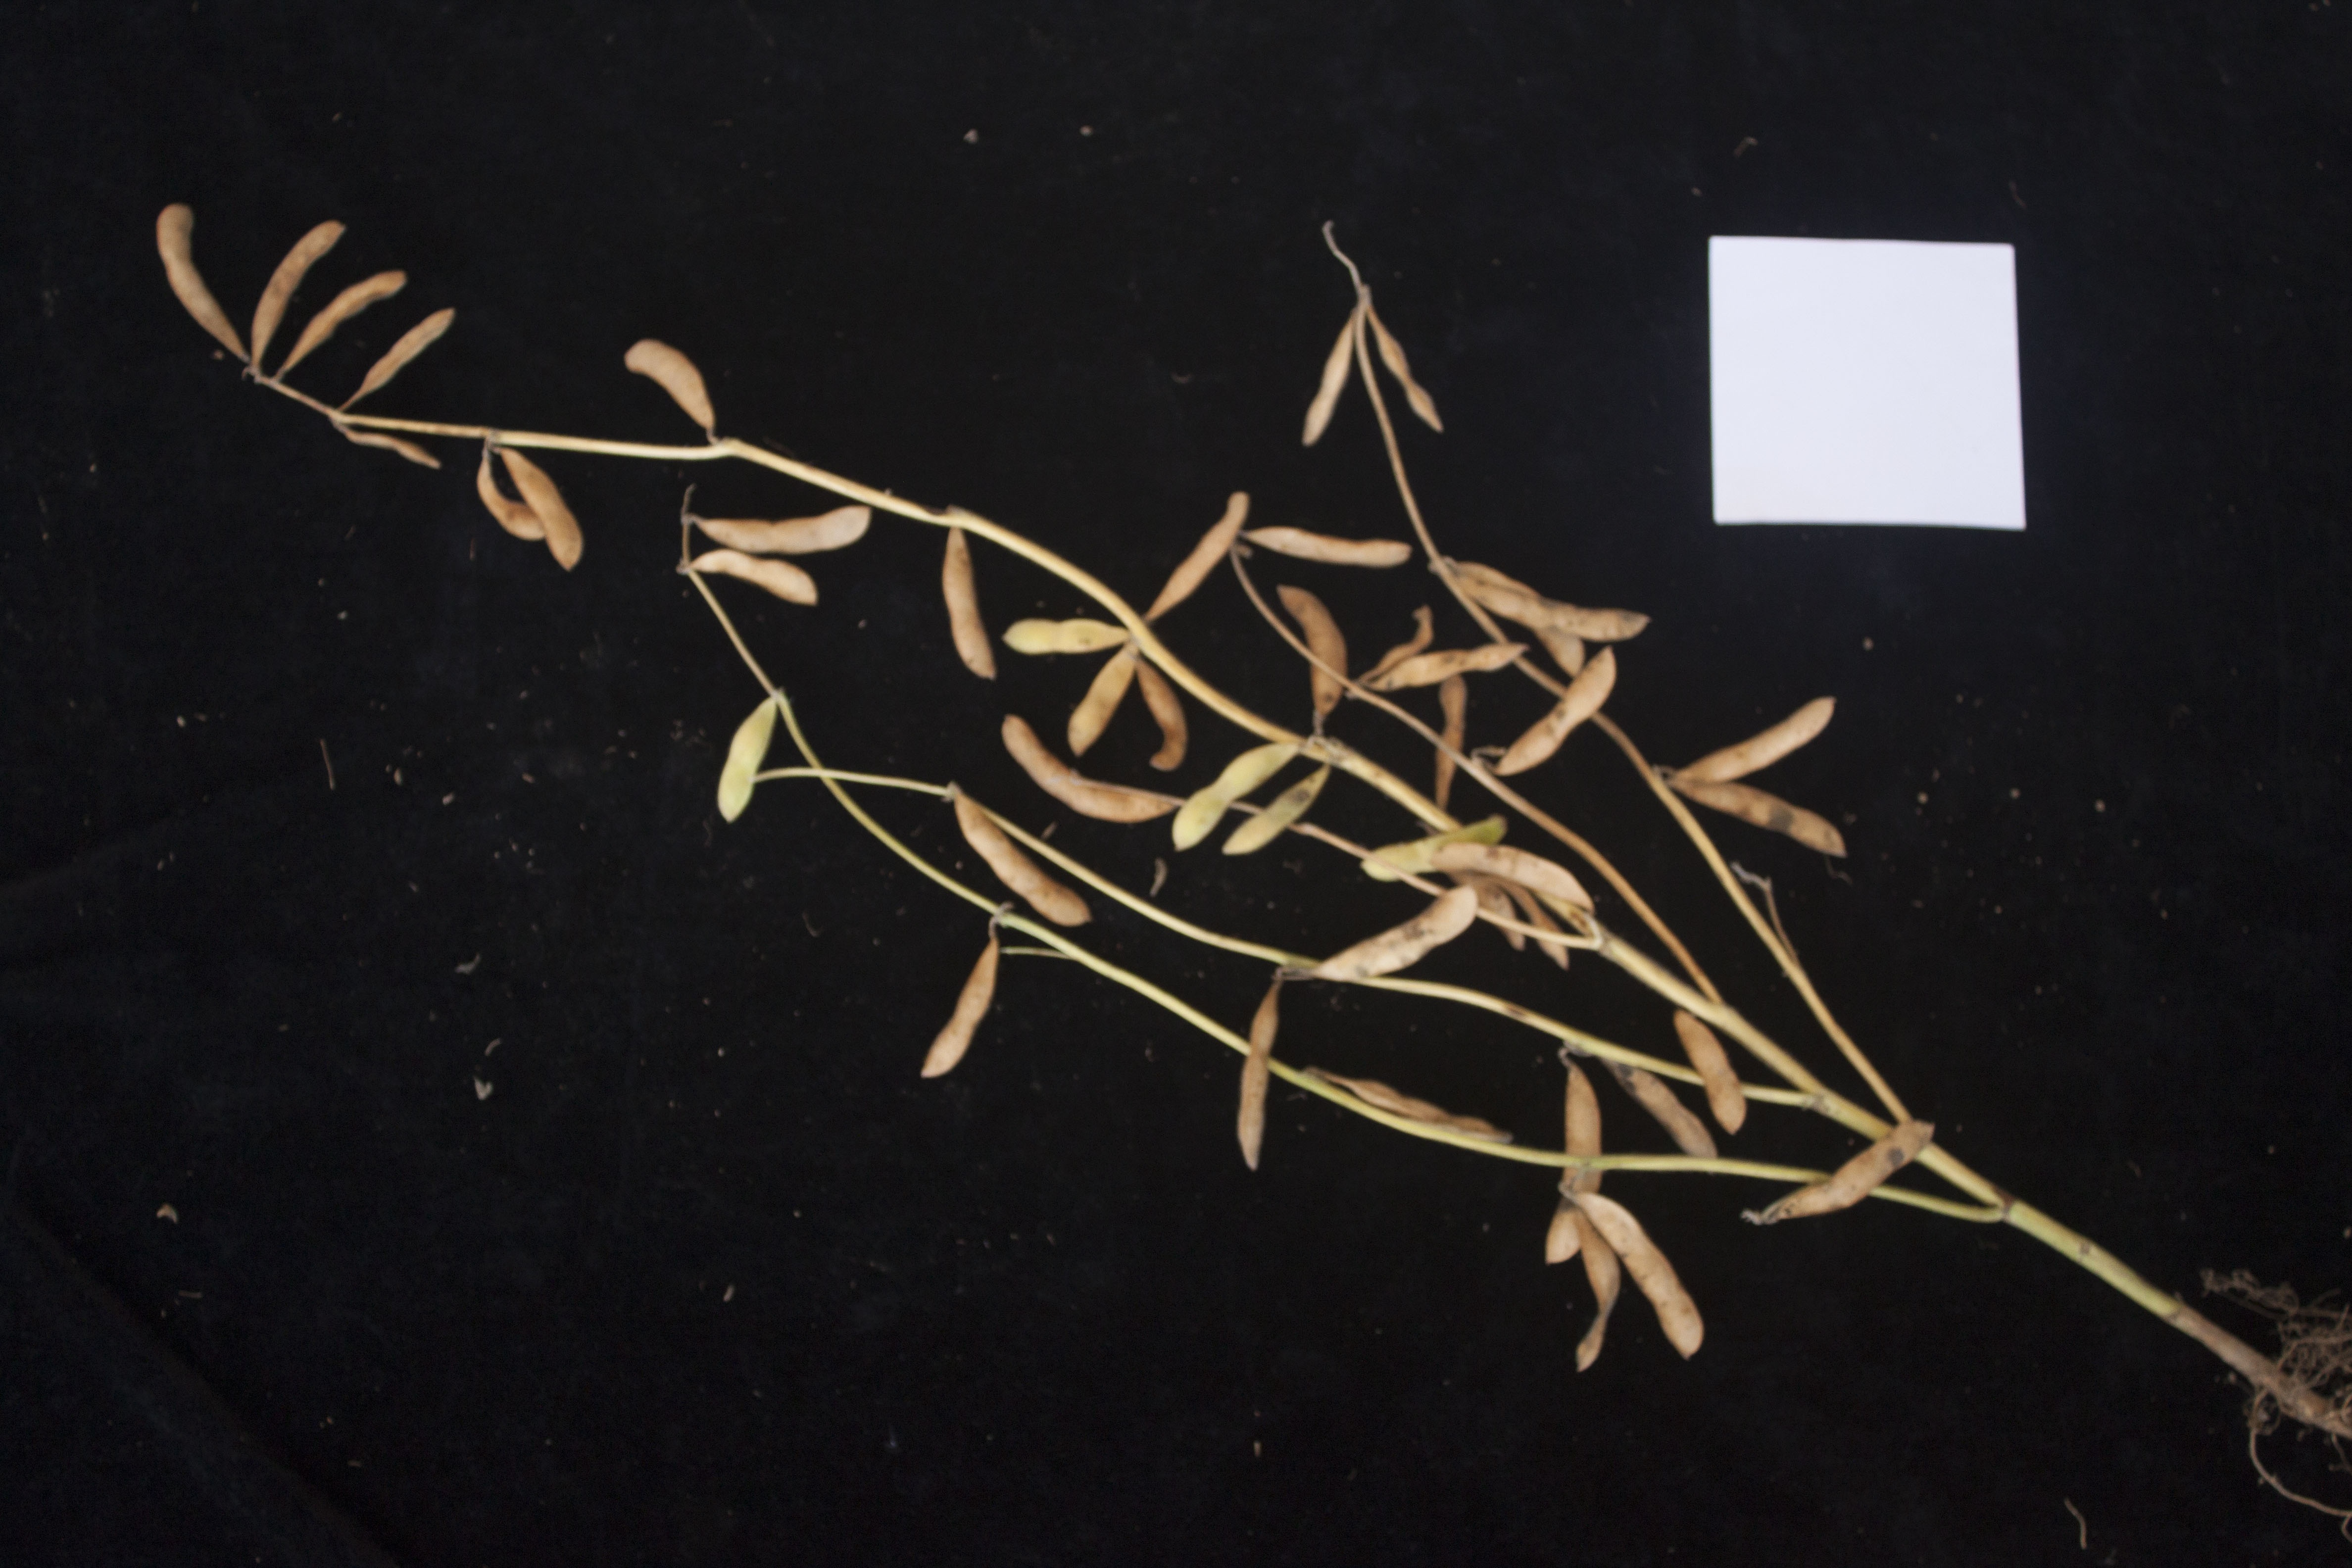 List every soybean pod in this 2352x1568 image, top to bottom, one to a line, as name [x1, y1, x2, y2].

soybean pod [157, 208, 245, 359]
soybean pod [252, 224, 344, 374]
soybean pod [281, 272, 406, 379]
soybean pod [1302, 293, 1367, 451]
soybean pod [1366, 295, 1440, 433]
soybean pod [335, 311, 451, 413]
soybean pod [626, 342, 712, 431]
soybean pod [334, 419, 440, 469]
soybean pod [474, 442, 566, 541]
soybean pod [496, 450, 583, 574]
soybean pod [1146, 494, 1247, 625]
soybean pod [689, 507, 871, 554]
soybean pod [944, 519, 993, 679]
soybean pod [1242, 528, 1411, 569]
soybean pod [679, 550, 816, 606]
soybean pod [1435, 567, 1650, 642]
soybean pod [1454, 567, 1582, 681]
soybean pod [1277, 586, 1346, 730]
soybean pod [1361, 609, 1432, 685]
soybean pod [1001, 620, 1133, 654]
soybean pod [1069, 638, 1139, 760]
soybean pod [1366, 646, 1530, 694]
soybean pod [1491, 648, 1614, 776]
soybean pod [1134, 658, 1185, 771]
soybean pod [1435, 663, 1467, 814]
soybean pod [718, 695, 778, 823]
soybean pod [1669, 701, 1833, 790]
soybean pod [1002, 717, 1178, 823]
soybean pod [1172, 742, 1306, 852]
soybean pod [1220, 767, 1330, 854]
soybean pod [1666, 781, 1843, 857]
soybean pod [953, 786, 1093, 927]
soybean pod [1368, 821, 1509, 868]
soybean pod [1422, 829, 1524, 950]
soybean pod [1358, 842, 1590, 911]
soybean pod [1481, 858, 1568, 970]
soybean pod [1293, 883, 1477, 981]
soybean pod [920, 937, 998, 1077]
soybean pod [1235, 979, 1277, 1171]
soybean pod [1673, 1010, 1745, 1135]
soybean pod [1599, 1055, 1718, 1172]
soybean pod [1546, 1066, 1602, 1263]
soybean pod [1320, 1074, 1513, 1141]
soybean pod [1751, 1123, 1939, 1220]
soybean pod [1558, 1189, 1702, 1360]
soybean pod [1569, 1193, 1617, 1374]